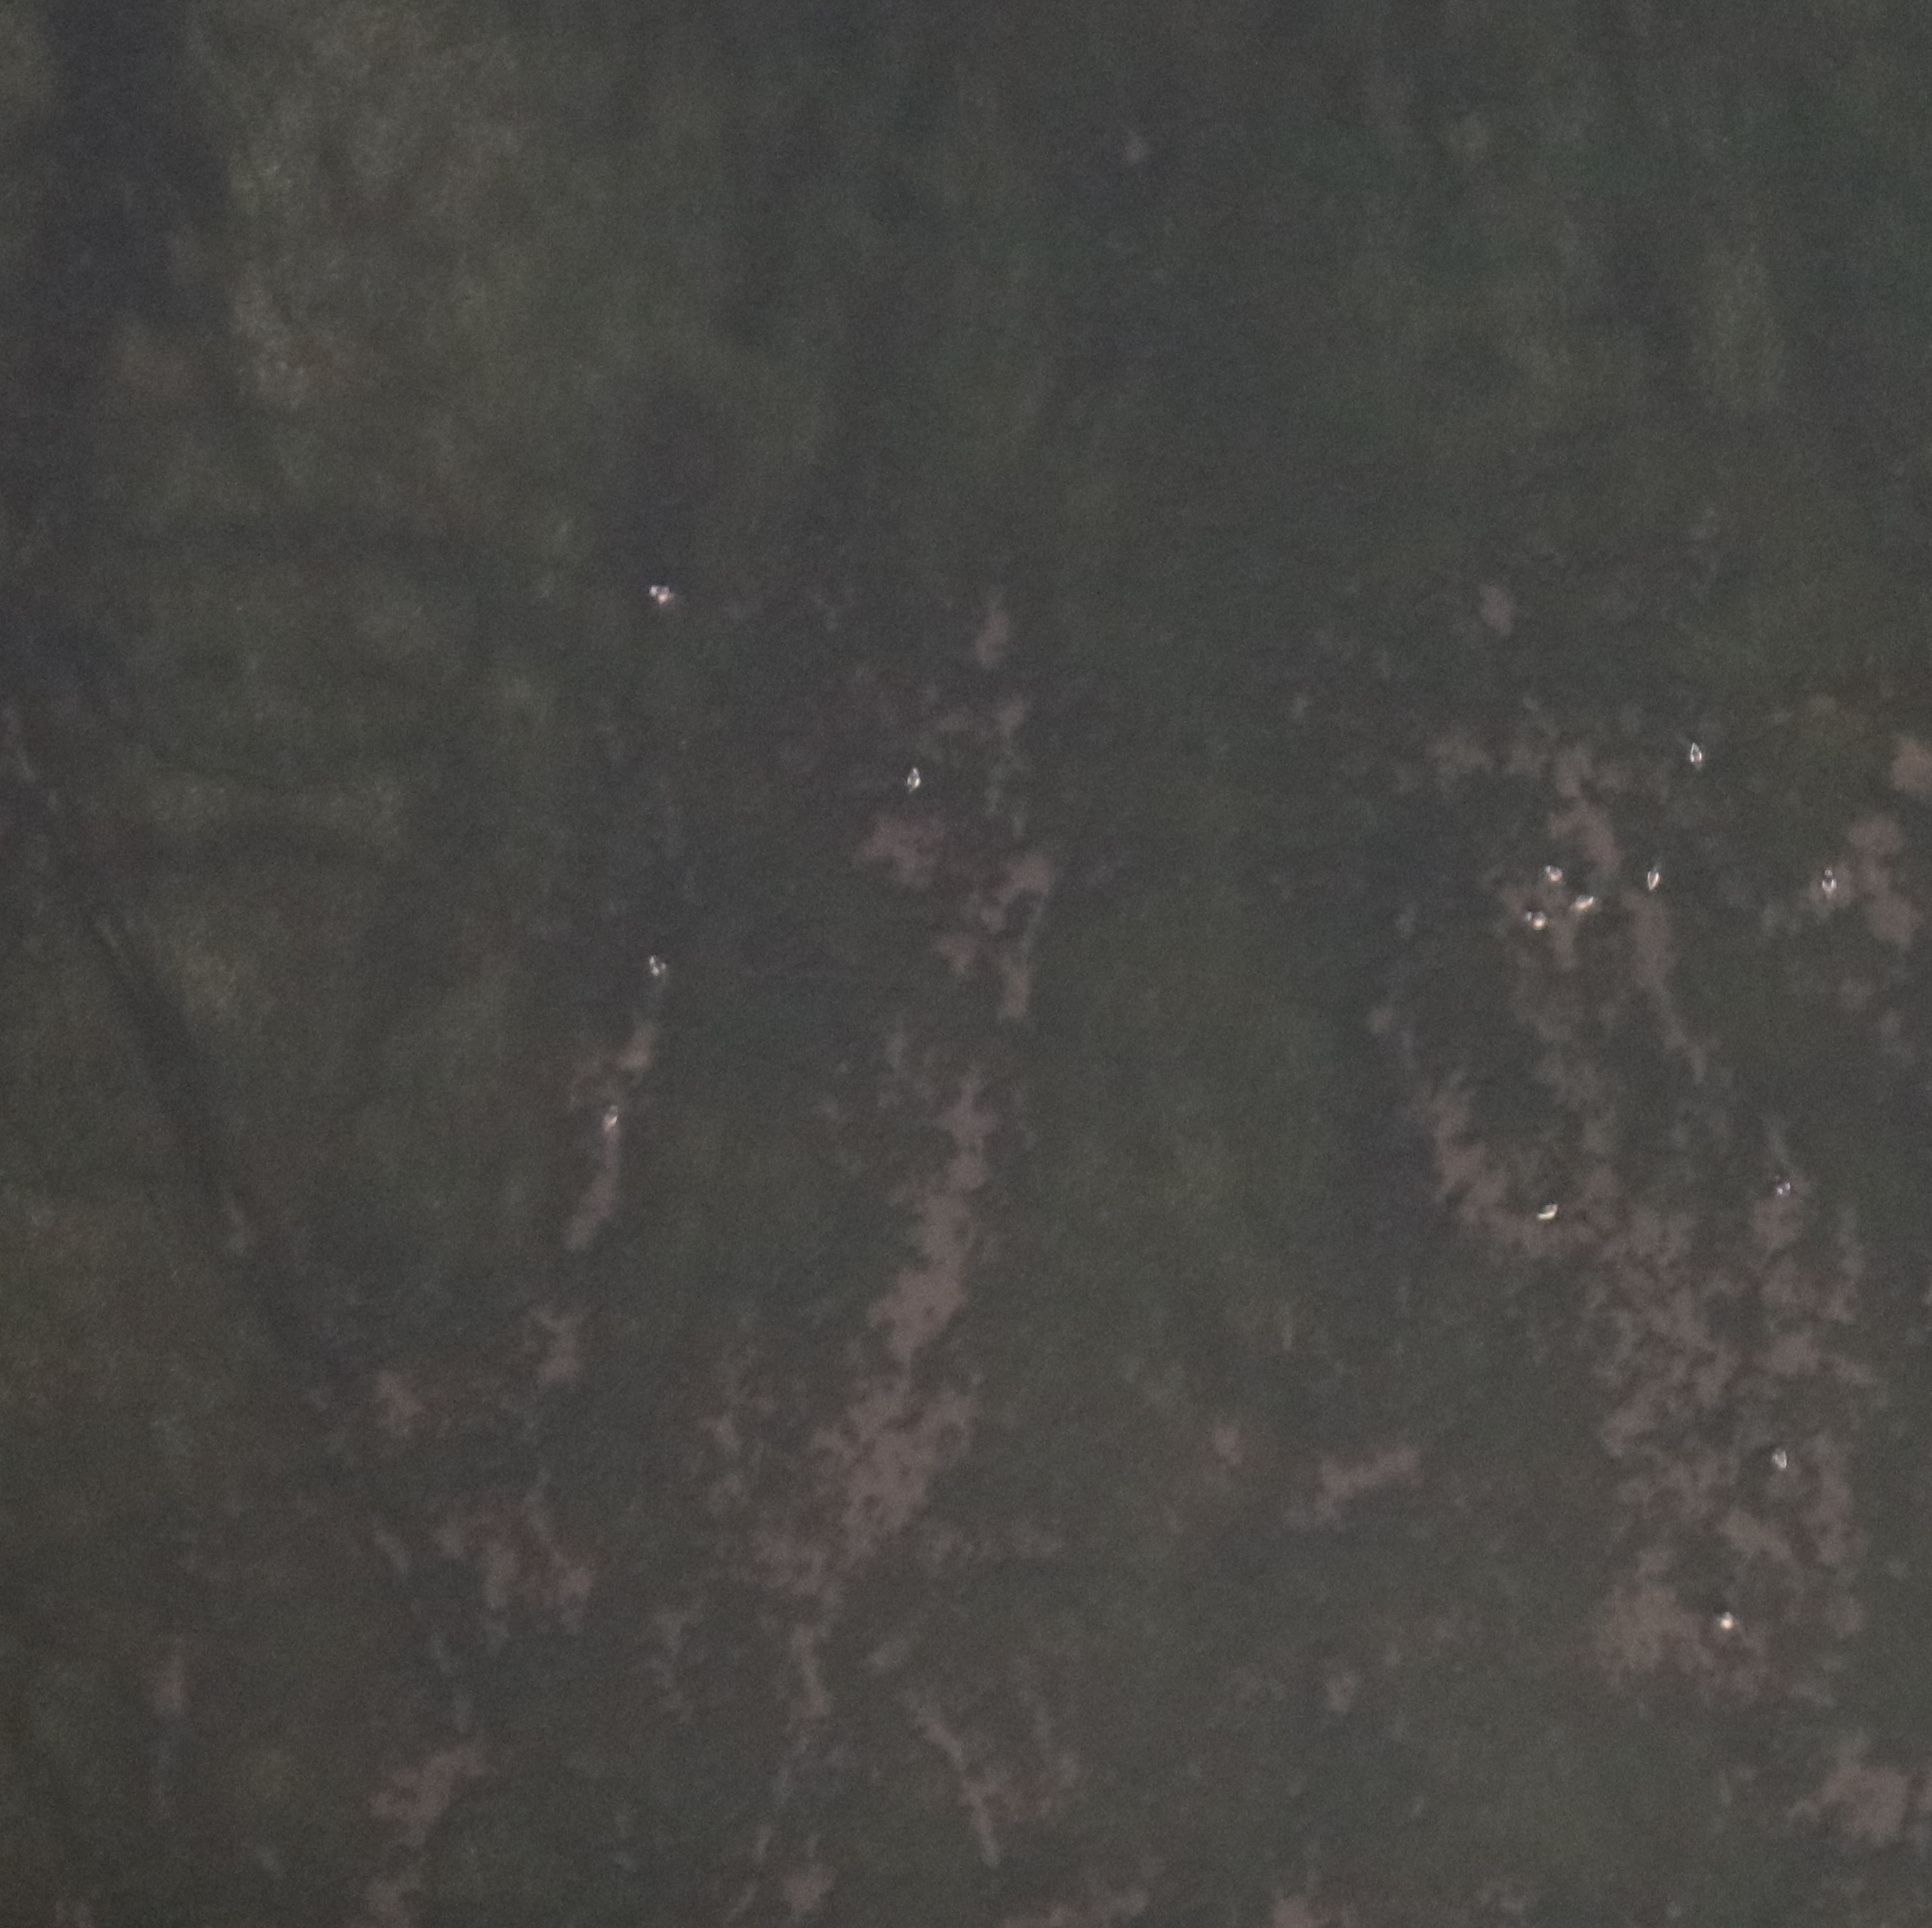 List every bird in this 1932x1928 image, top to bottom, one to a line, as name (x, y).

brant (660, 593)
brant (1696, 755)
brant (913, 780)
brant (1553, 874)
brant (1653, 878)
brant (1827, 880)
brant (1584, 901)
brant (1535, 918)
brant (656, 963)
brant (606, 1119)
brant (1785, 1191)
brant (1546, 1207)
brant (1779, 1456)
brant (1724, 1618)